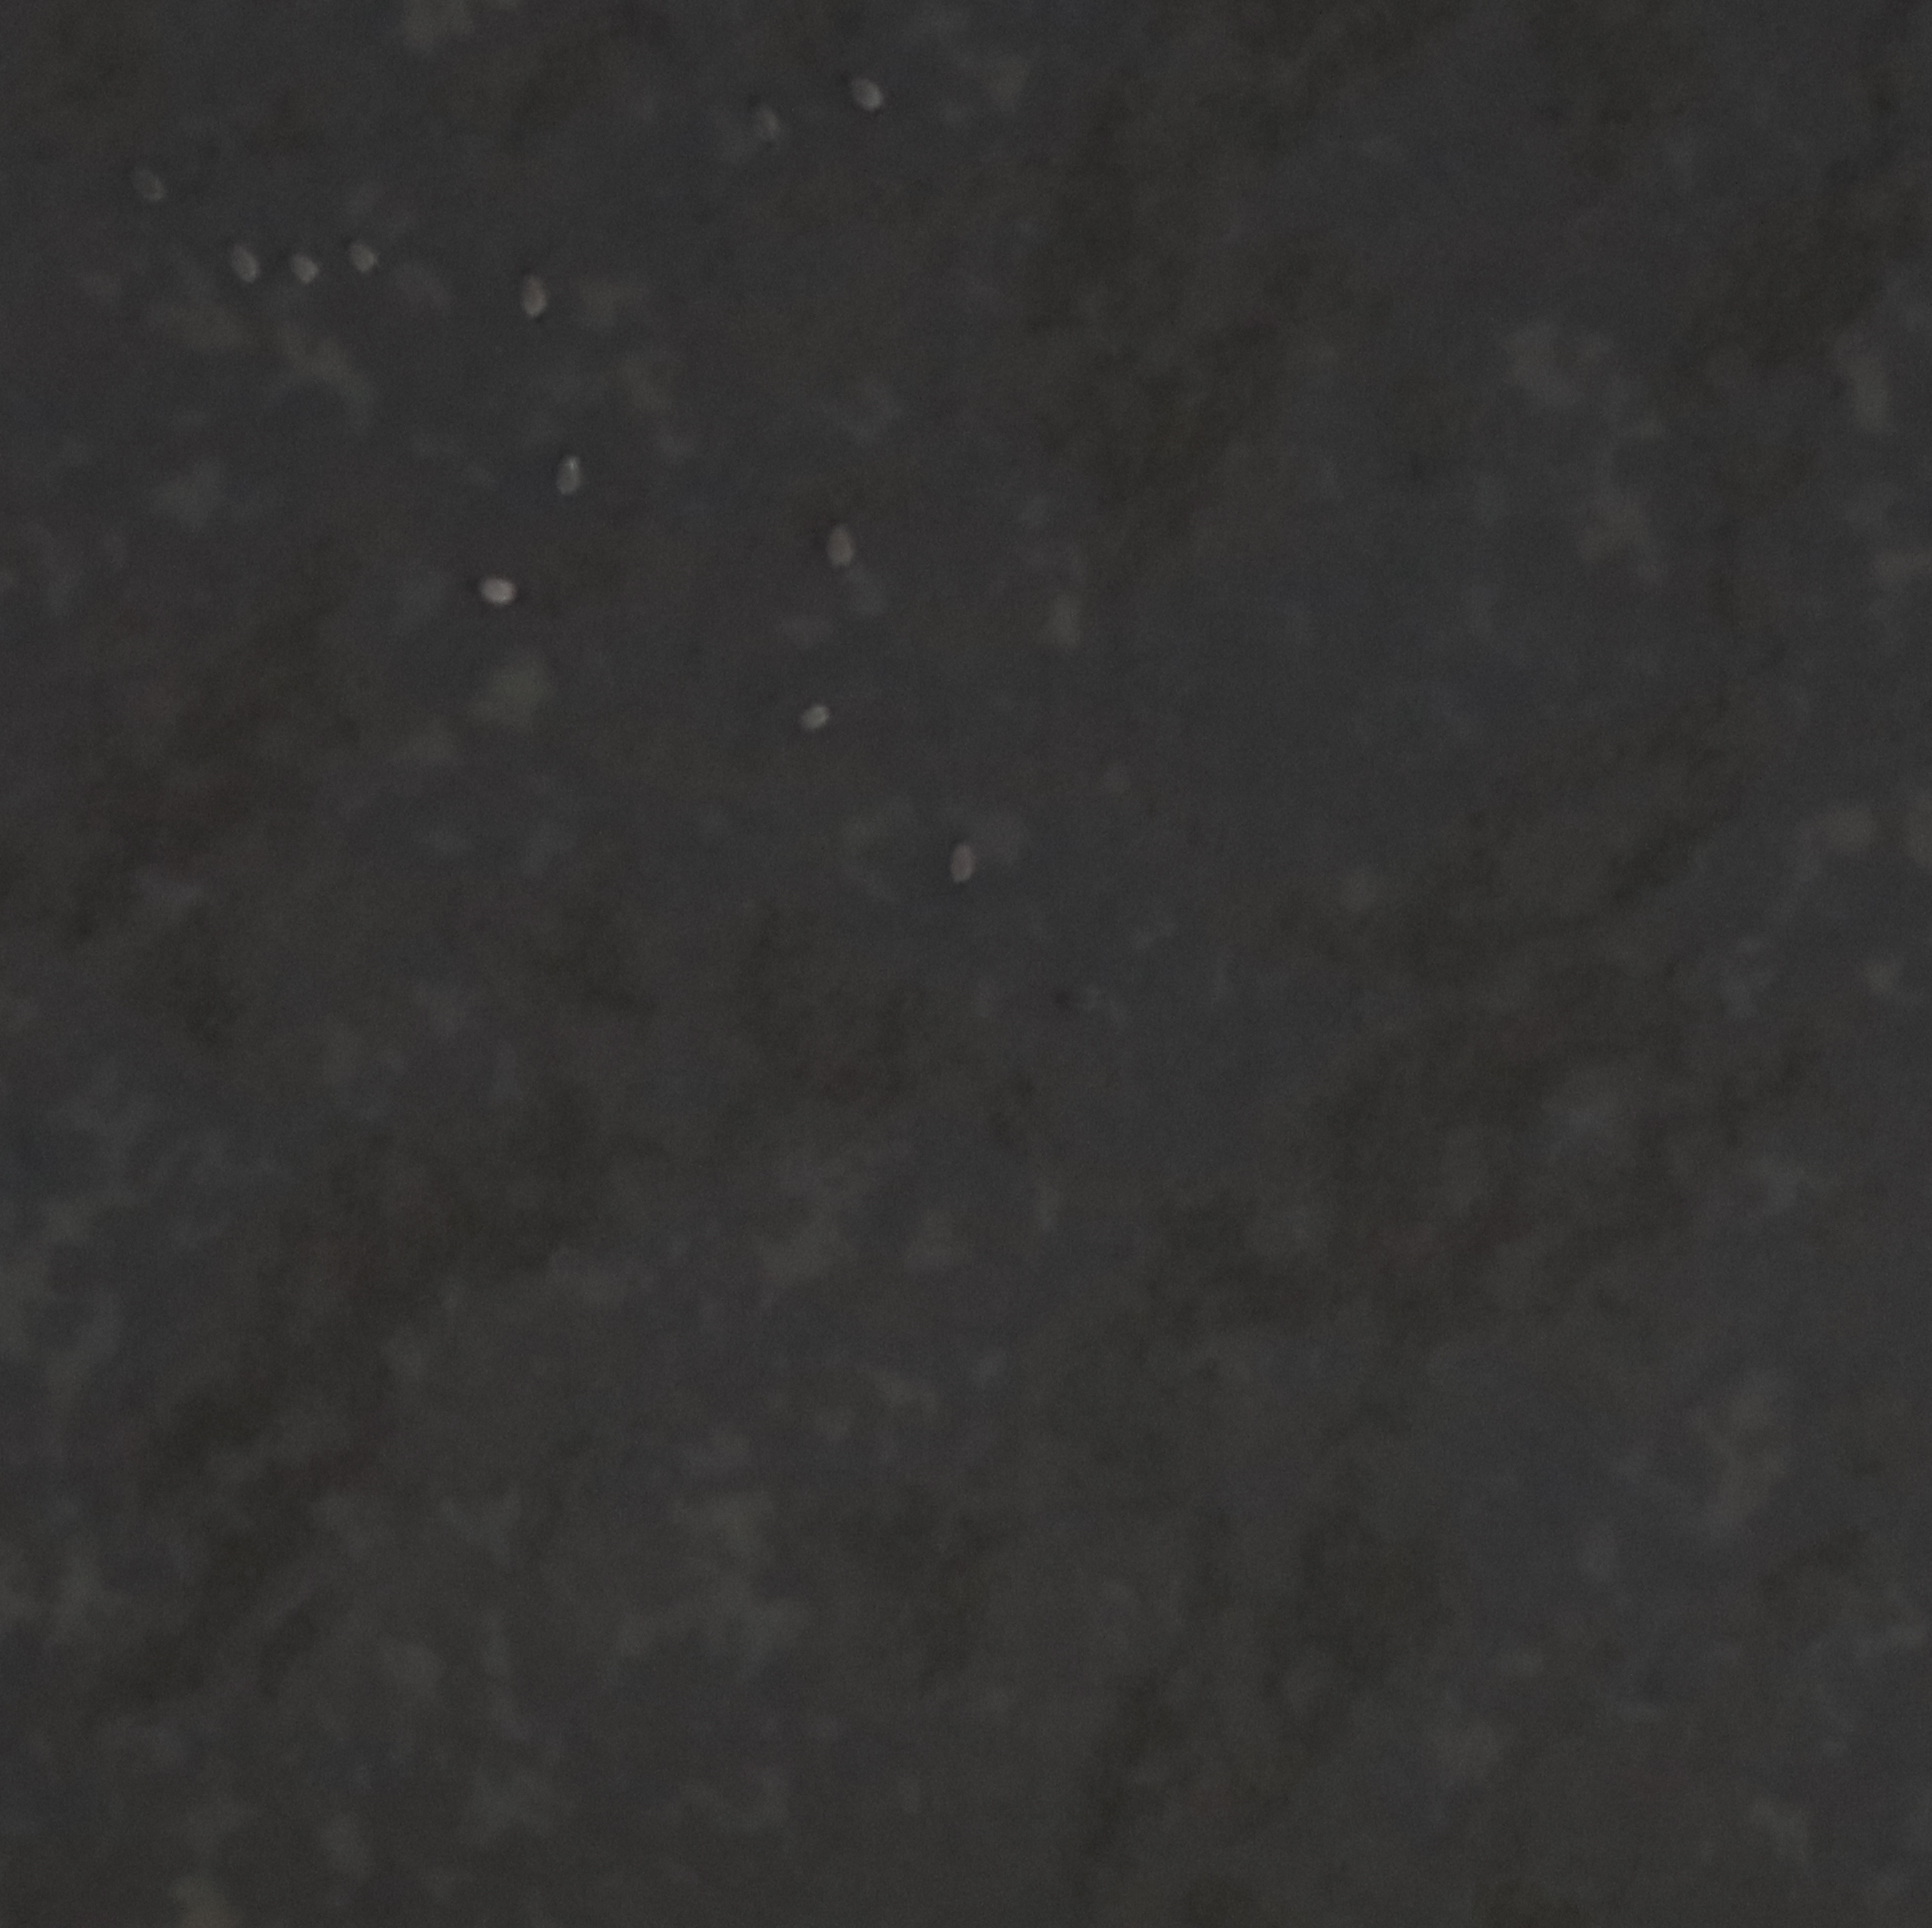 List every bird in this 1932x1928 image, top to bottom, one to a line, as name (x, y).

Canada goose (861, 92)
Canada goose (766, 119)
Canada goose (148, 184)
Canada goose (361, 255)
Canada goose (243, 259)
Canada goose (299, 265)
Canada goose (536, 295)
Canada goose (572, 470)
Canada goose (841, 550)
Canada goose (494, 586)
Canada goose (815, 716)
Canada goose (960, 860)